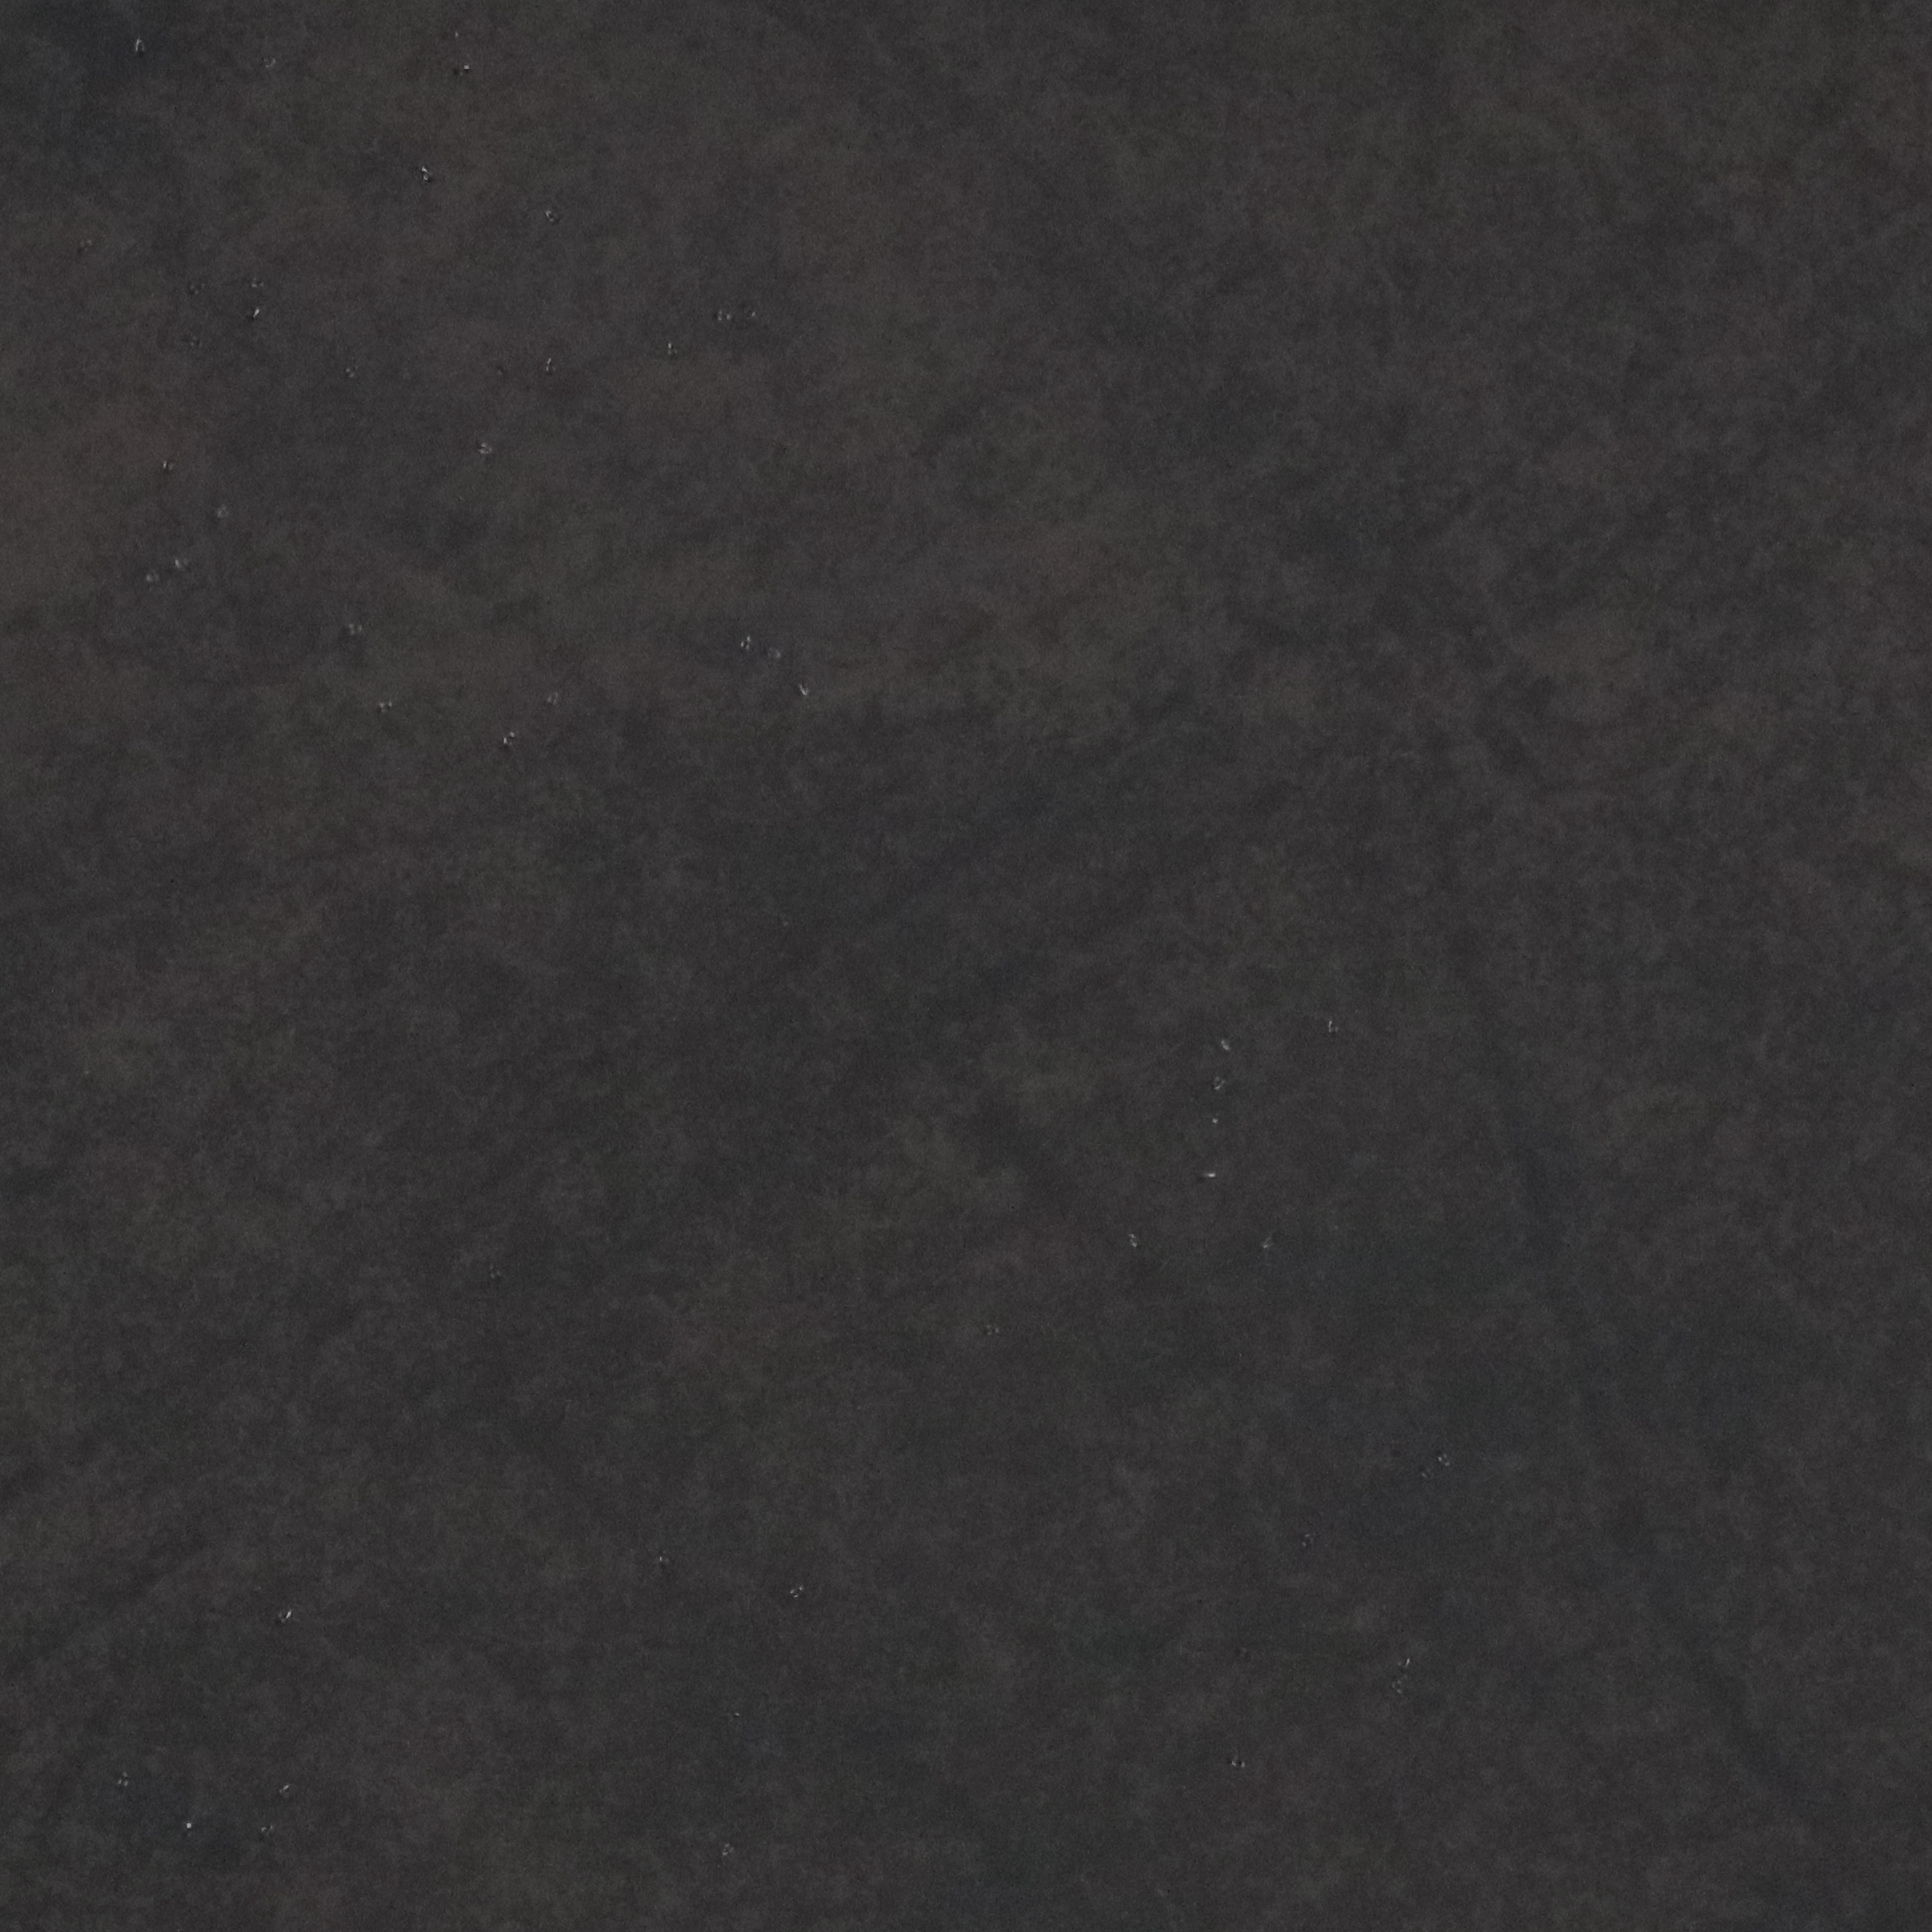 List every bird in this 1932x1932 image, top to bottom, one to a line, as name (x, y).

brant (142, 45)
brant (268, 59)
brant (464, 76)
brant (429, 174)
brant (552, 217)
brant (82, 252)
brant (196, 288)
brant (253, 288)
brant (752, 316)
brant (726, 318)
brant (253, 319)
brant (197, 343)
brant (676, 350)
brant (554, 367)
brant (351, 372)
brant (488, 444)
brant (167, 474)
brant (222, 518)
brant (189, 563)
brant (157, 581)
brant (355, 632)
brant (751, 644)
brant (776, 651)
brant (805, 695)
brant (552, 703)
brant (389, 708)
brant (511, 736)
brant (1330, 1024)
brant (1229, 1039)
brant (1217, 1080)
brant (1209, 1123)
brant (1208, 1174)
brant (1280, 1239)
brant (1140, 1241)
brant (991, 1335)
brant (1443, 1456)
brant (1417, 1481)
brant (1313, 1533)
brant (655, 1557)
brant (800, 1594)
brant (279, 1617)
brant (1243, 1649)
brant (1415, 1670)
brant (1398, 1687)
brant (1237, 1758)
brant (121, 1777)
brant (286, 1799)
brant (196, 1826)
brant (265, 1833)
brant (726, 1851)